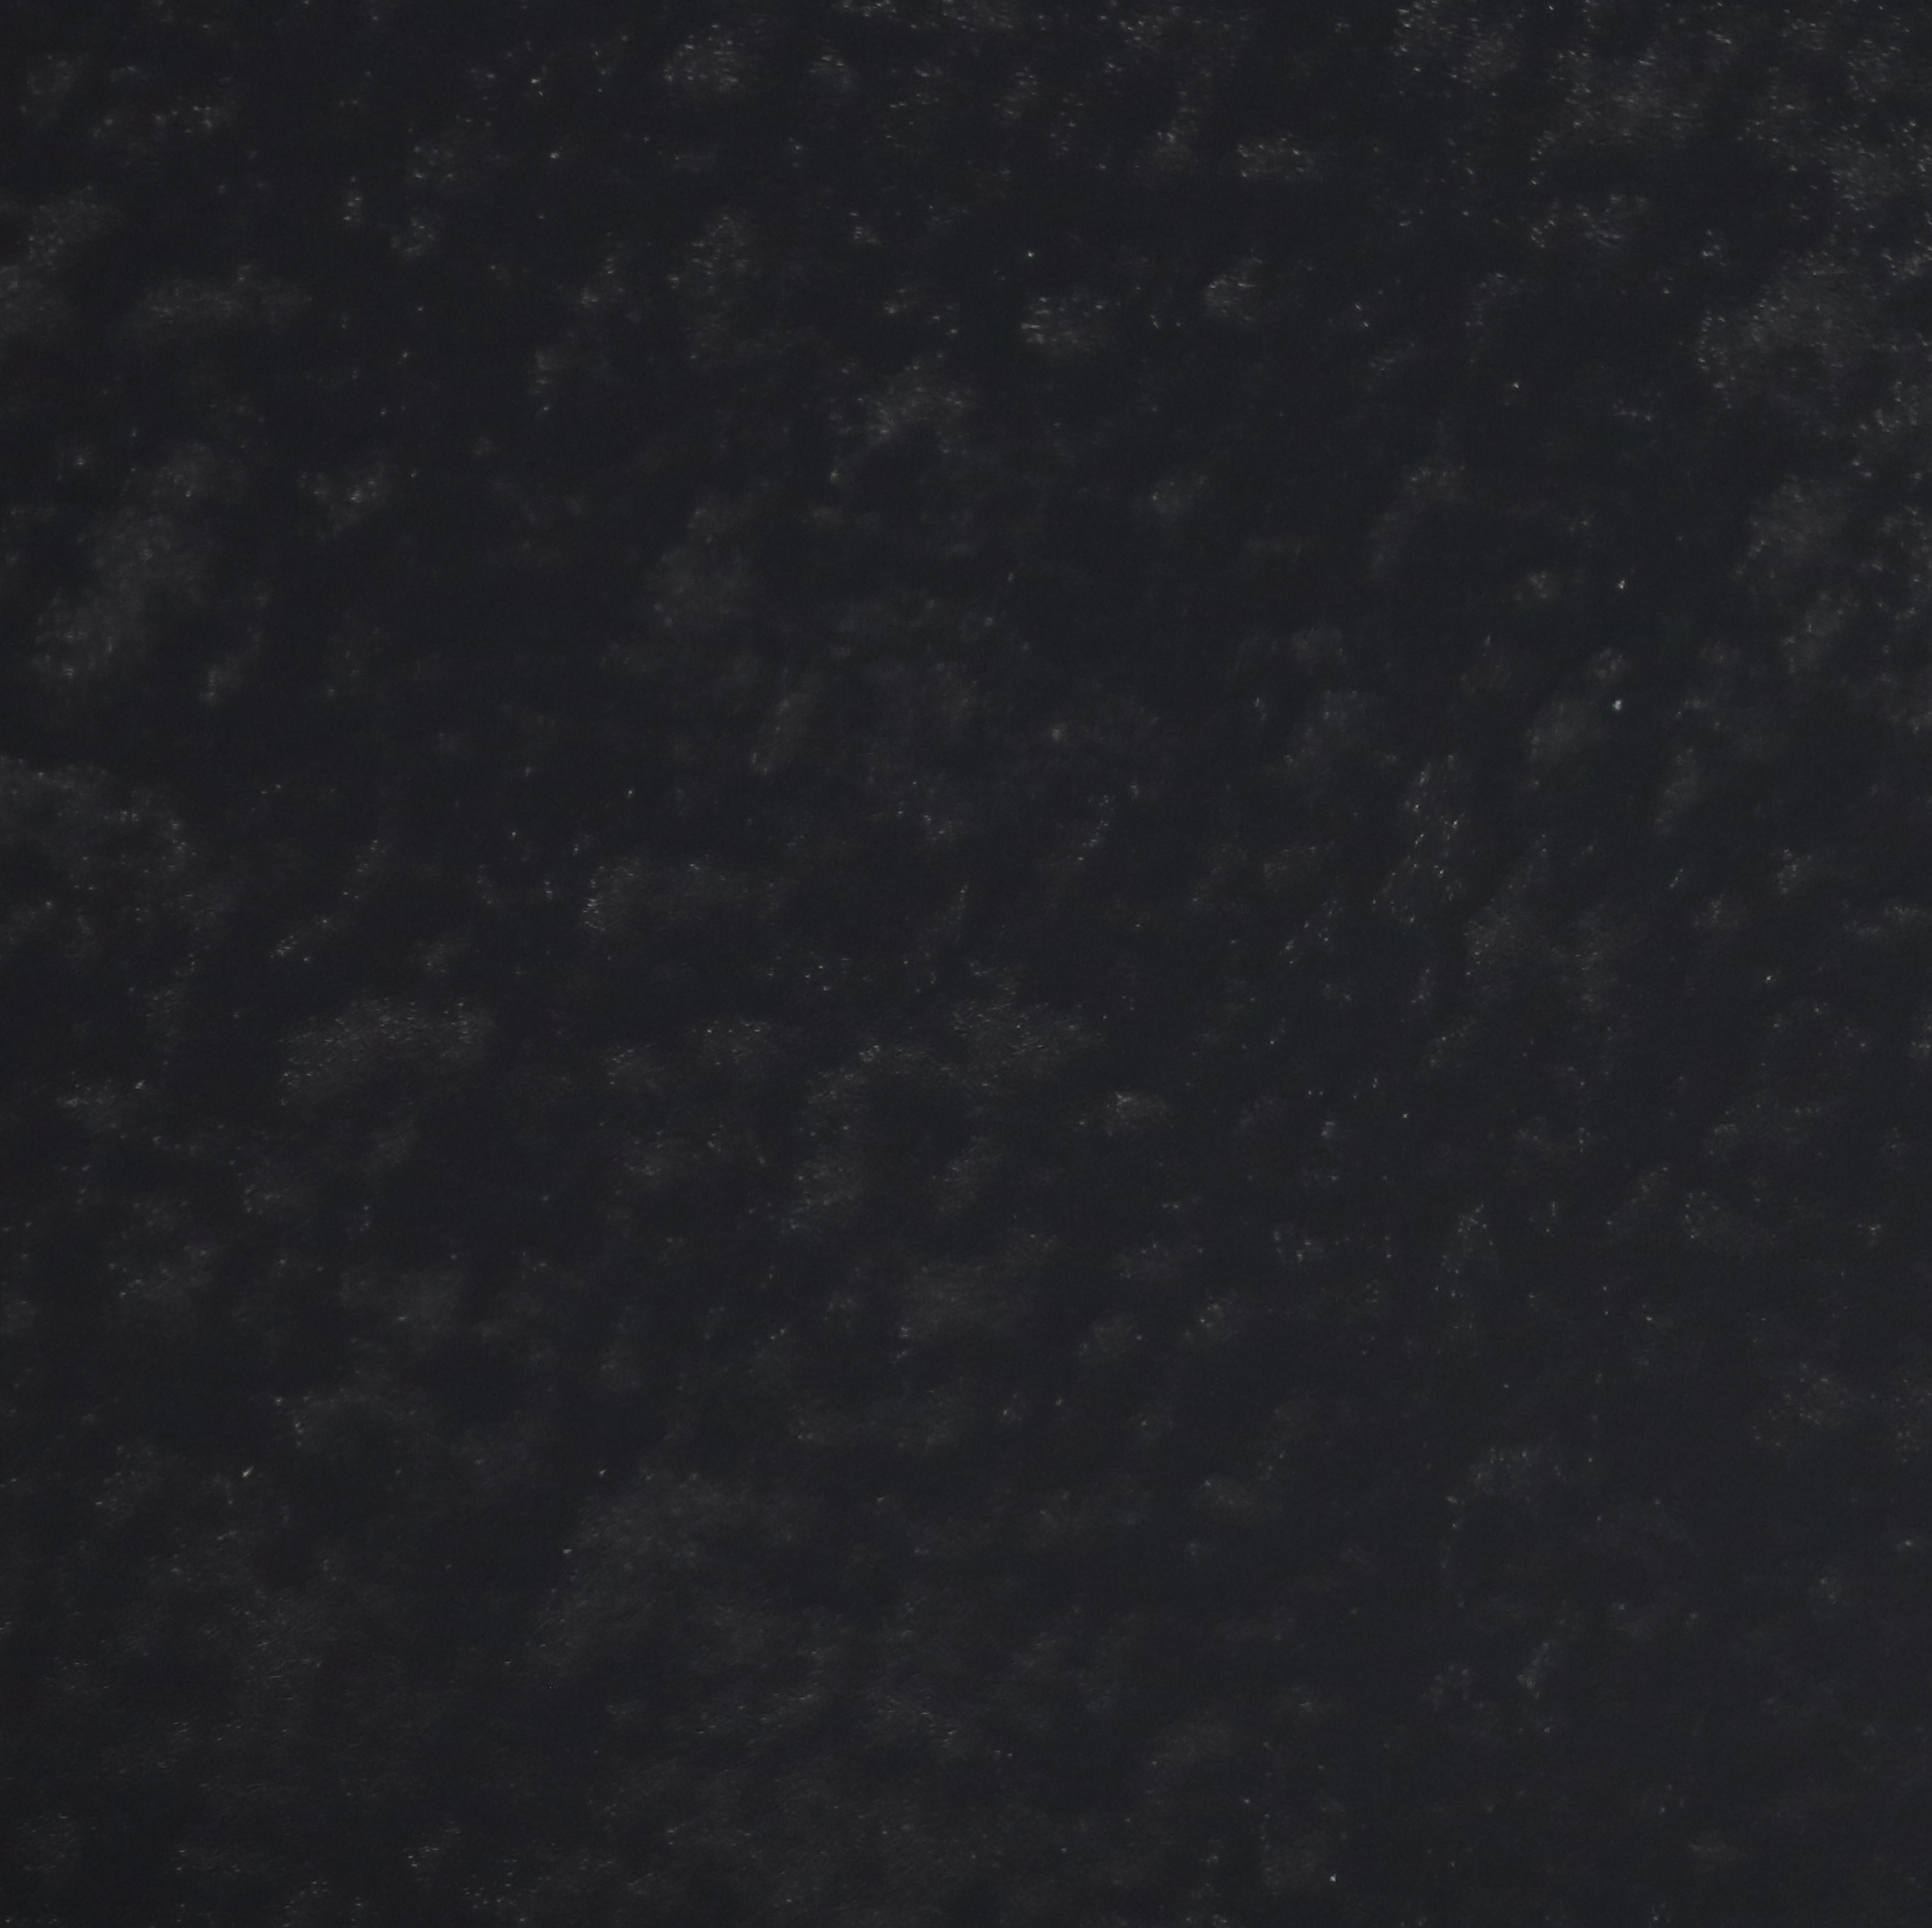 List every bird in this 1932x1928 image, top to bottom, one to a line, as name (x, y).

None